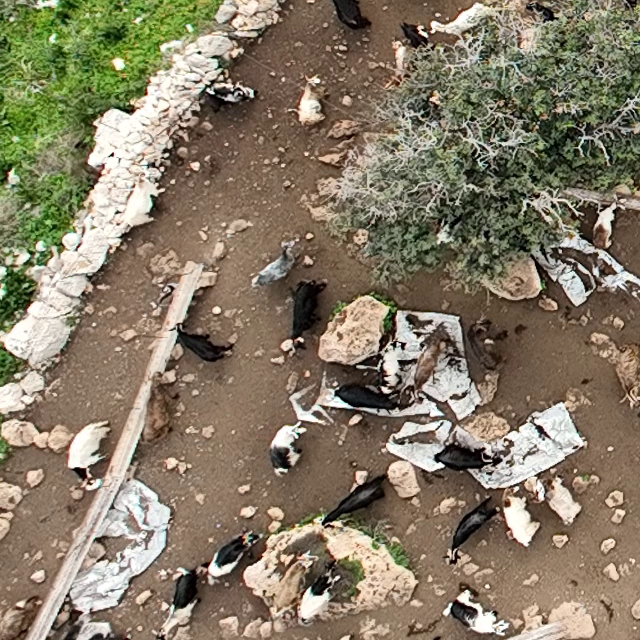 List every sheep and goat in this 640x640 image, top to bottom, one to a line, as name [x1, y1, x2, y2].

goat [330, 0, 372, 29]
goat [527, 2, 556, 22]
goat [432, 3, 496, 37]
goat [398, 22, 431, 49]
goat [390, 41, 412, 79]
goat [297, 73, 331, 127]
goat [207, 79, 258, 102]
goat [325, 119, 375, 137]
goat [592, 198, 627, 248]
goat [251, 236, 300, 288]
goat [291, 277, 327, 350]
goat [151, 282, 177, 314]
goat [469, 320, 505, 371]
goat [169, 322, 235, 362]
goat [378, 337, 403, 395]
goat [410, 338, 438, 404]
goat [612, 342, 639, 409]
goat [140, 370, 179, 445]
goat [334, 382, 411, 413]
goat [66, 419, 109, 487]
goat [270, 422, 305, 478]
goat [434, 444, 502, 470]
goat [323, 472, 386, 525]
goat [541, 475, 583, 525]
goat [503, 485, 541, 547]
goat [443, 495, 500, 564]
goat [209, 533, 261, 576]
goat [272, 550, 318, 610]
goat [302, 560, 342, 619]
goat [155, 567, 202, 638]
goat [444, 590, 510, 636]
goat [0, 596, 40, 639]